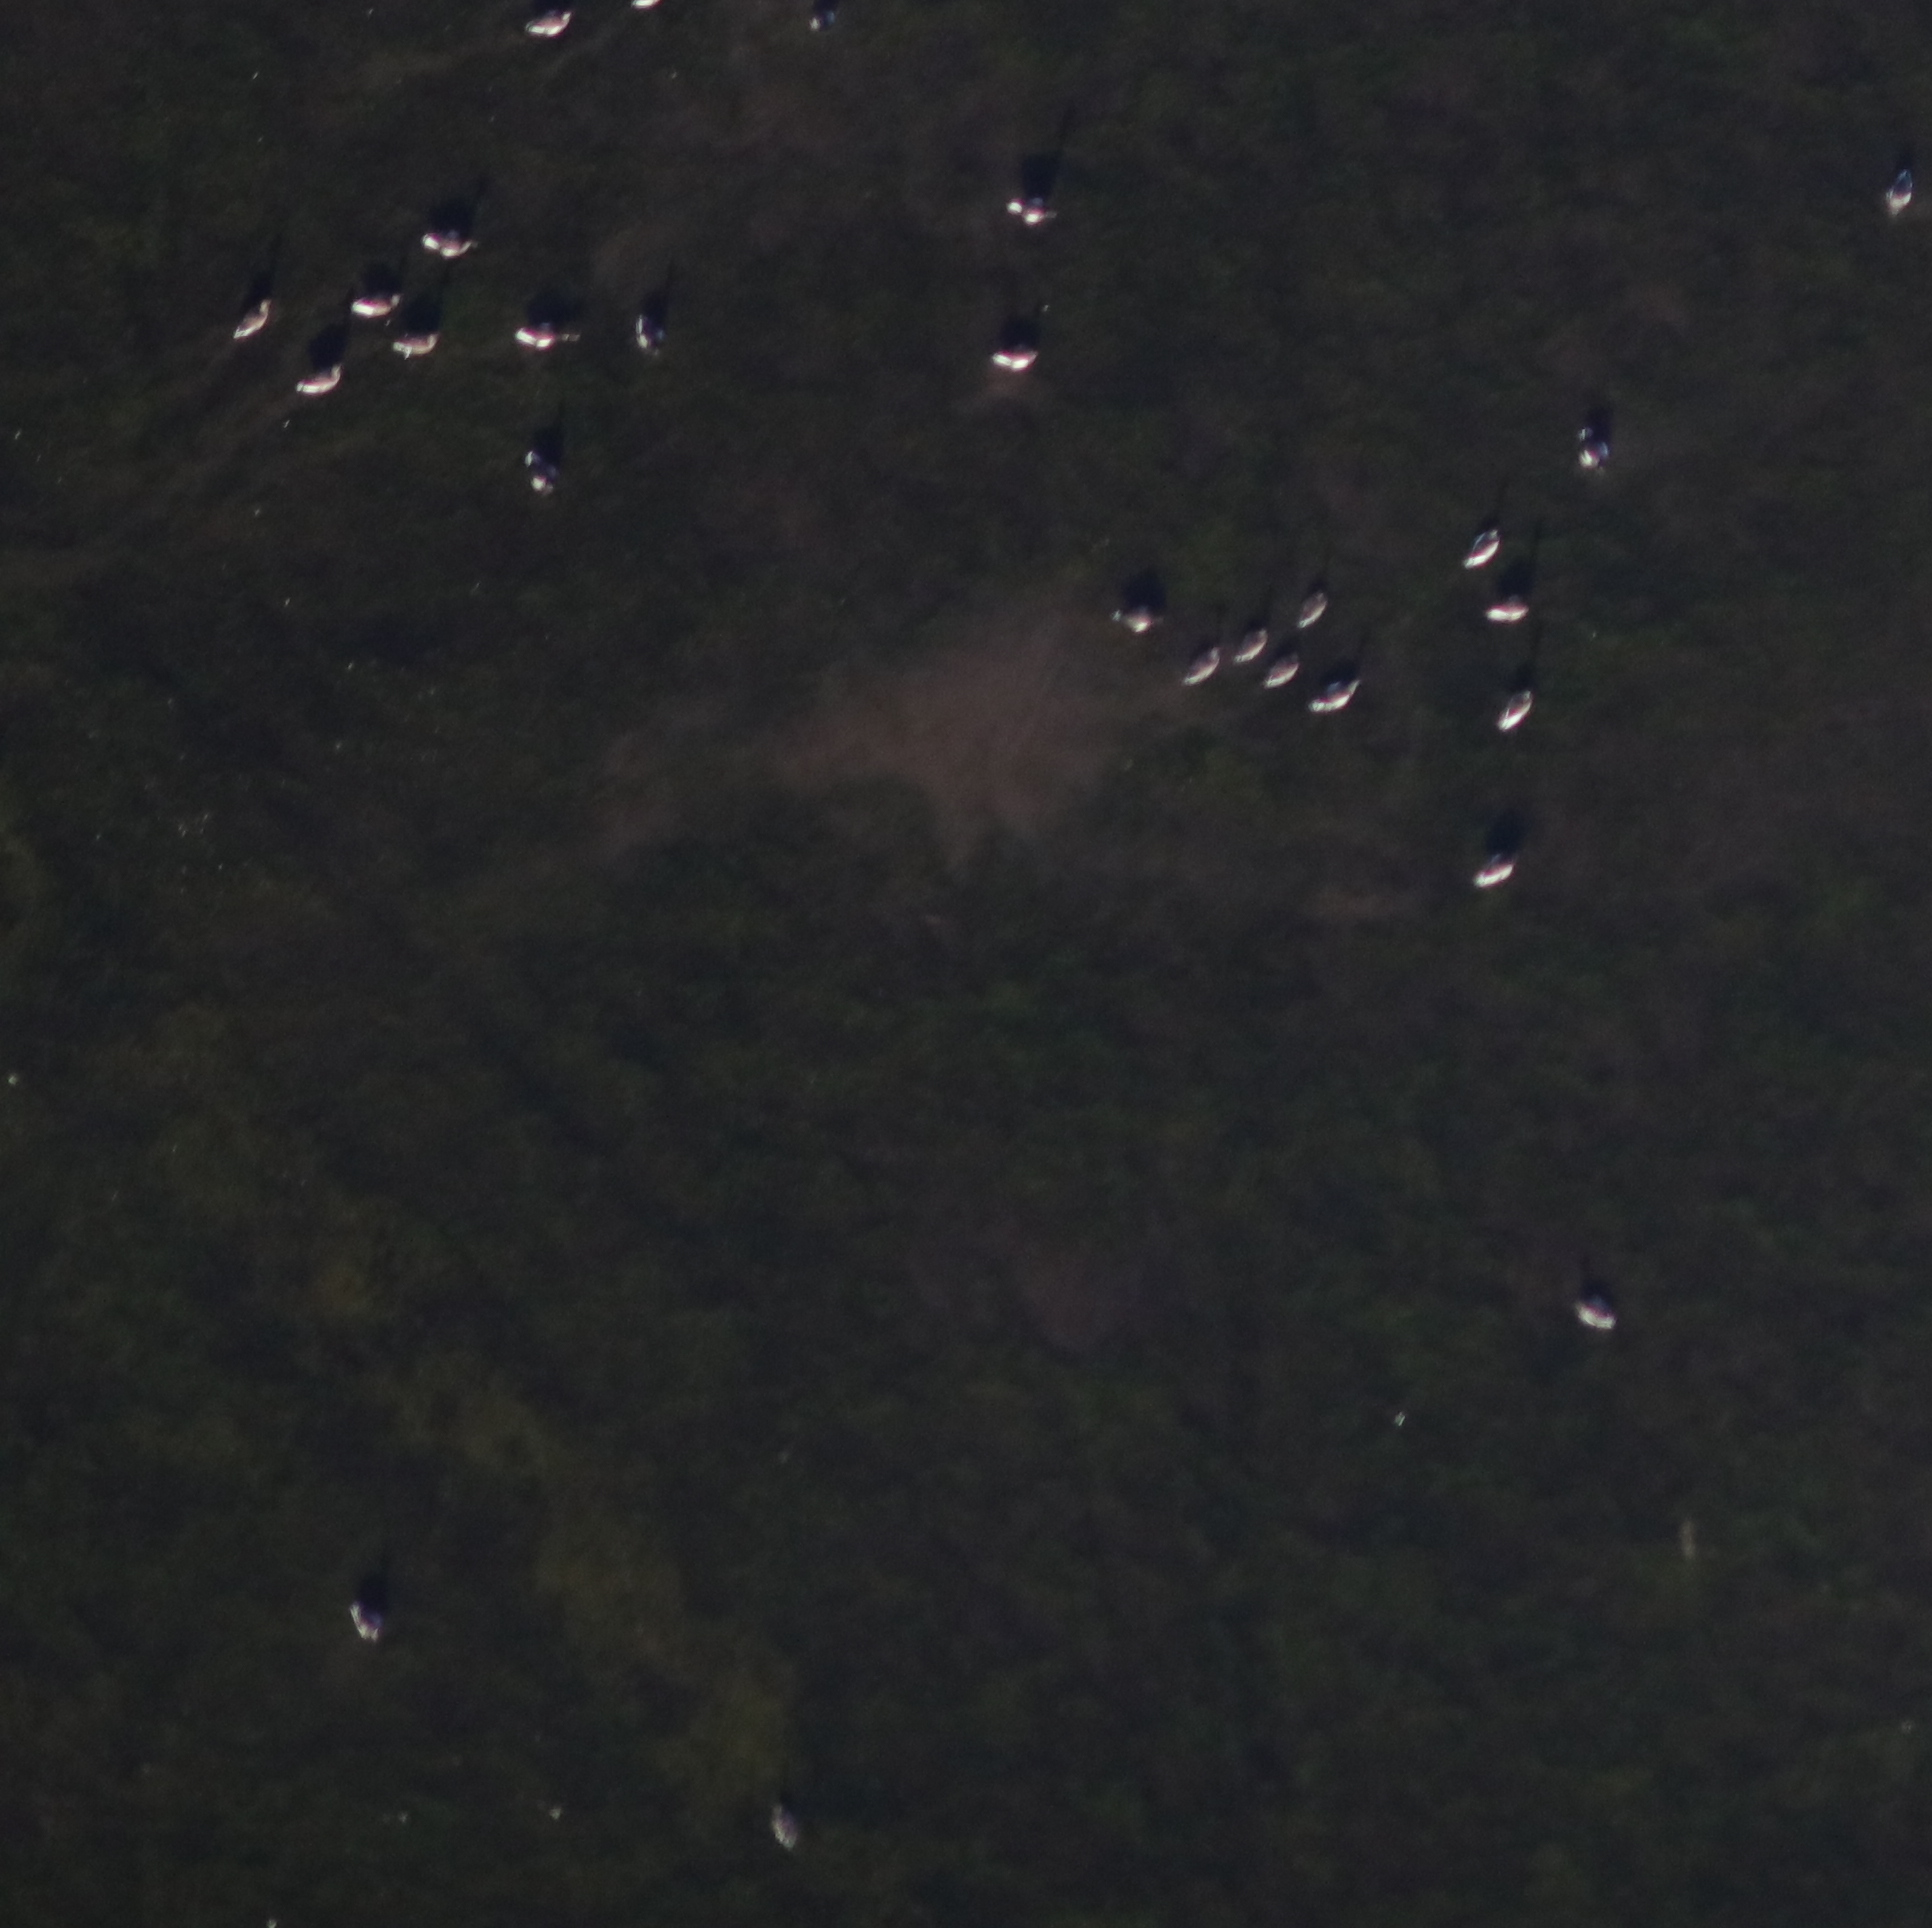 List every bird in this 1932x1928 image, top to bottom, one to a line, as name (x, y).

brant (826, 15)
brant (550, 21)
brant (1897, 192)
brant (1032, 211)
brant (450, 244)
brant (375, 306)
brant (255, 319)
brant (649, 333)
brant (545, 336)
brant (424, 337)
brant (1016, 359)
brant (328, 378)
brant (1593, 450)
brant (542, 469)
brant (1482, 548)
brant (1312, 609)
brant (1506, 610)
brant (1138, 617)
brant (1252, 637)
brant (1194, 666)
brant (1285, 672)
brant (1332, 696)
brant (1517, 711)
brant (1495, 867)
brant (1595, 1312)
brant (369, 1620)
brant (788, 1830)